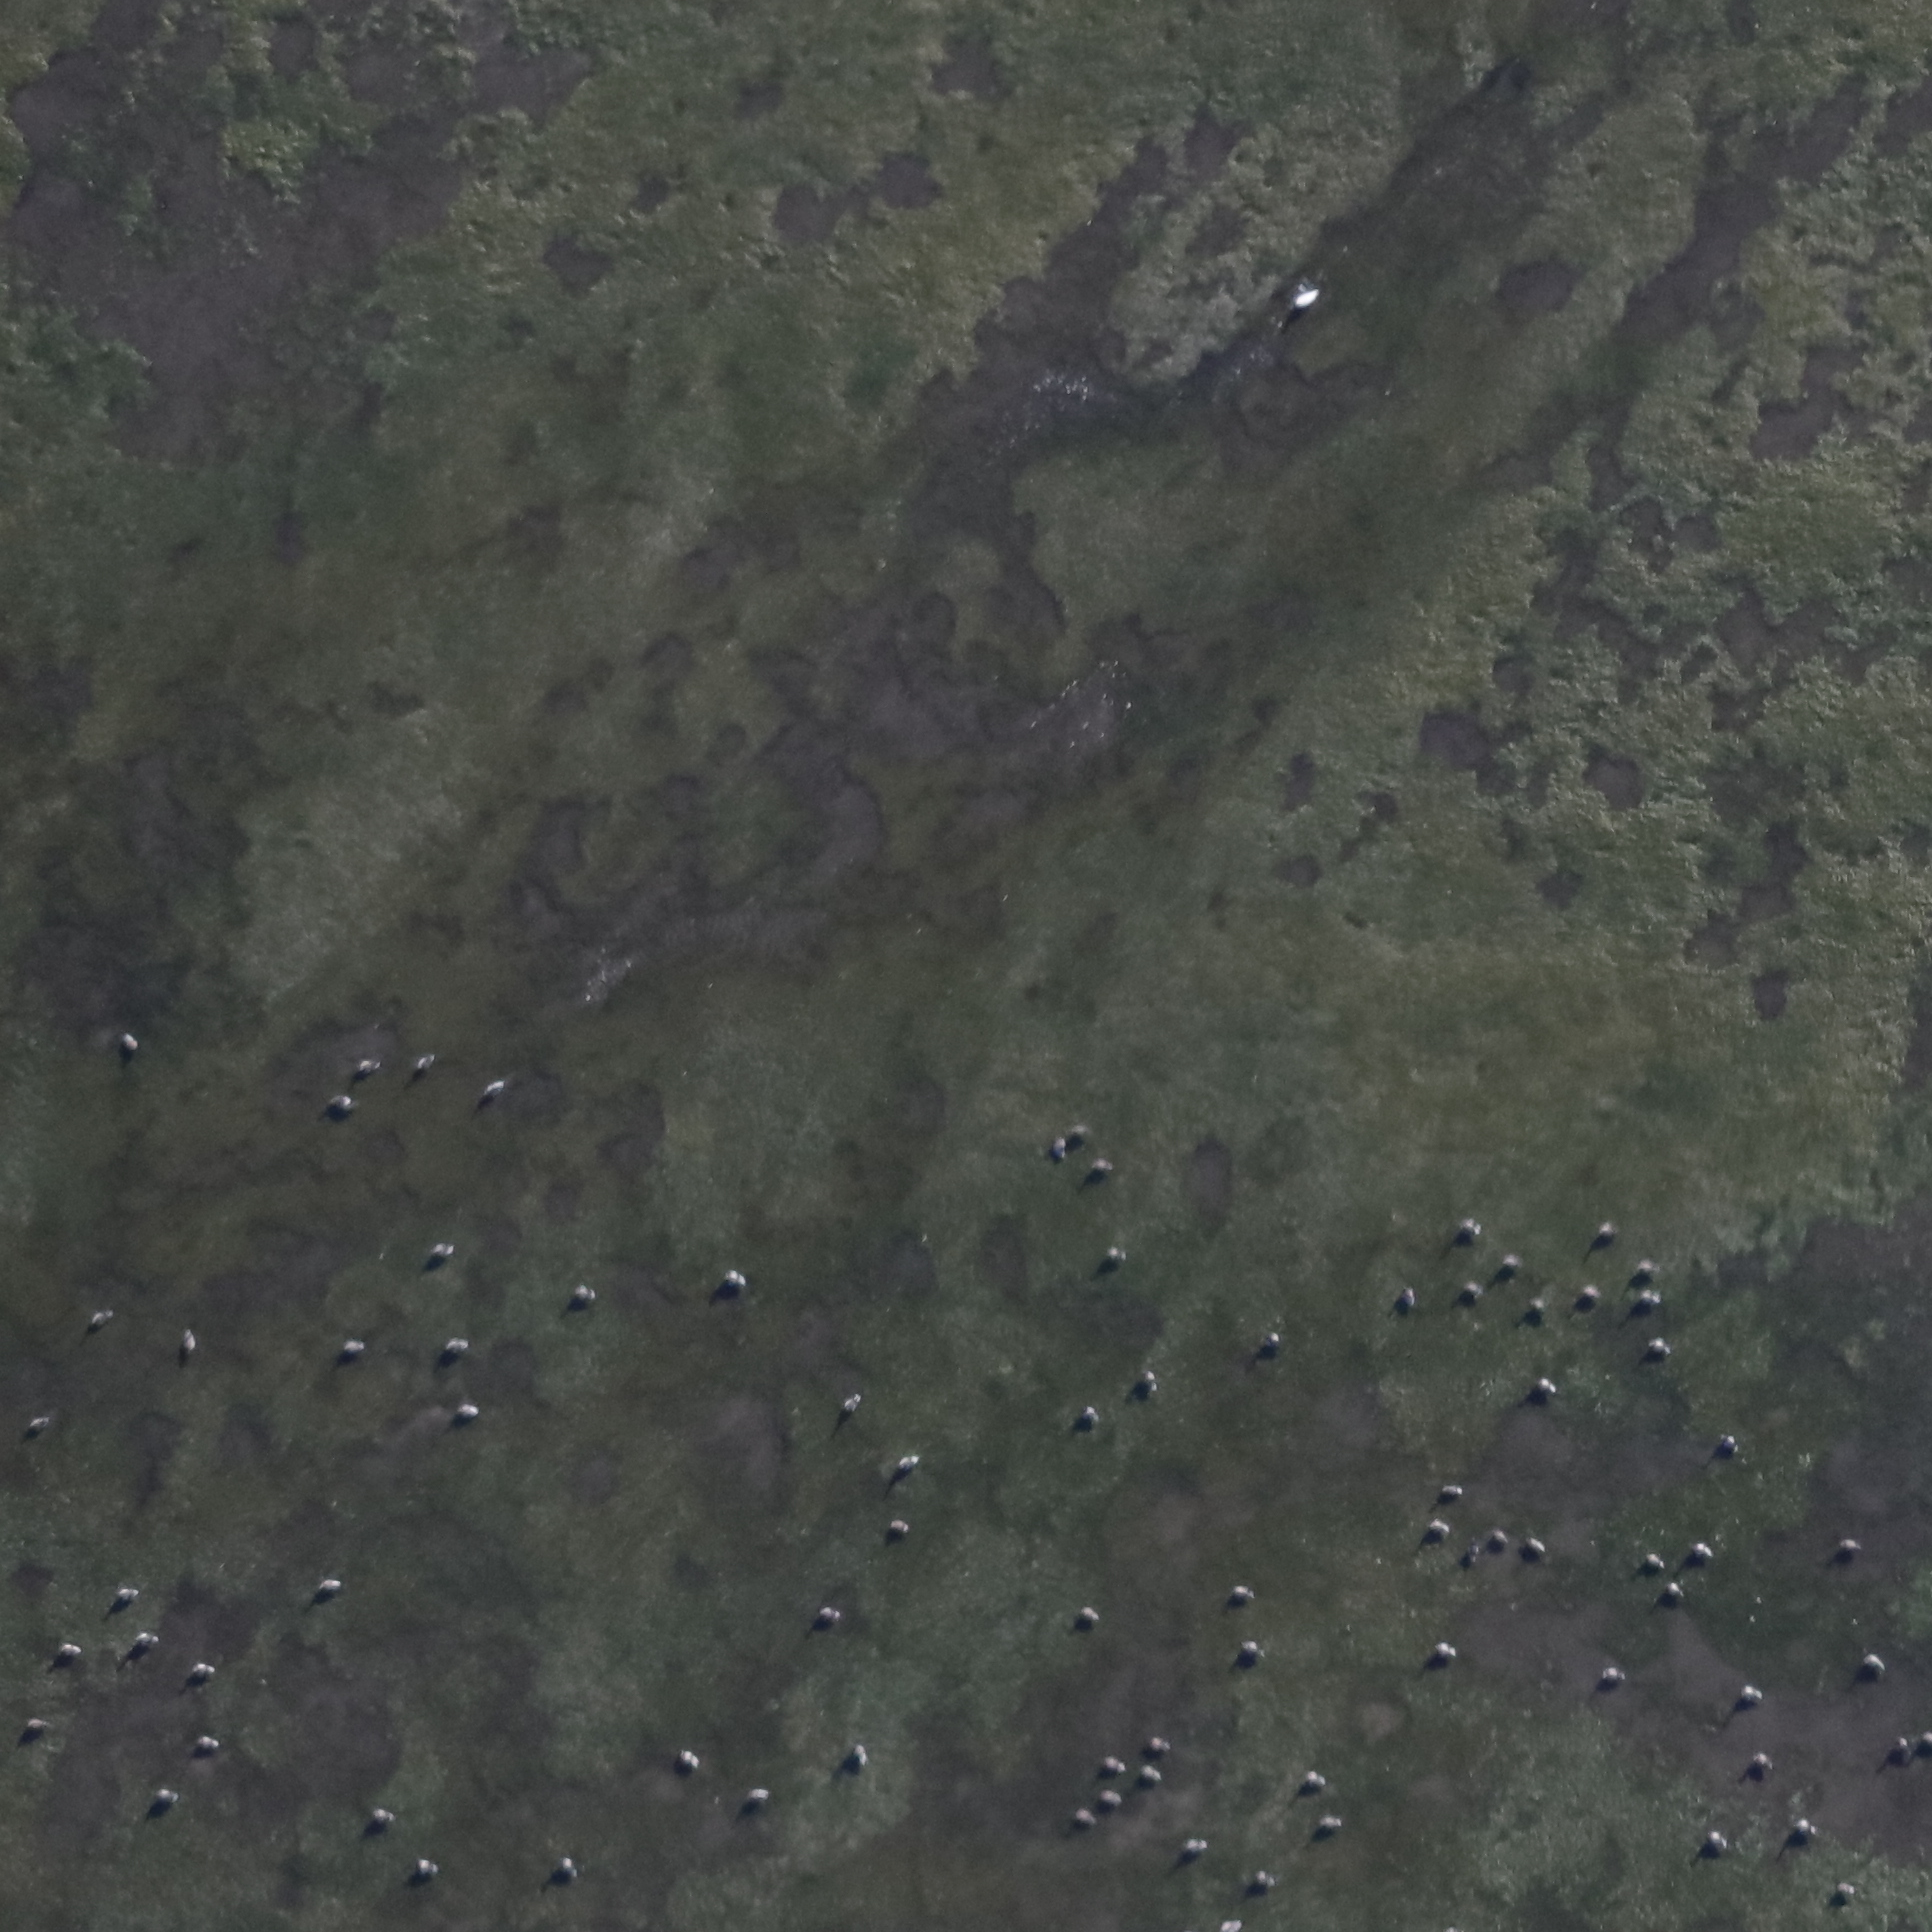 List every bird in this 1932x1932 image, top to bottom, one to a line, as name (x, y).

gull (1306, 302)
brant (129, 1042)
brant (424, 1063)
brant (368, 1066)
brant (495, 1089)
brant (342, 1102)
brant (1081, 1130)
brant (1060, 1148)
brant (1106, 1167)
brant (1470, 1226)
brant (1608, 1230)
brant (442, 1250)
brant (1115, 1262)
brant (1650, 1263)
brant (1510, 1267)
brant (735, 1279)
brant (584, 1292)
brant (1477, 1292)
brant (1409, 1297)
brant (1589, 1300)
brant (1649, 1300)
brant (1540, 1308)
brant (100, 1320)
brant (1272, 1339)
brant (187, 1343)
brant (354, 1346)
brant (458, 1346)
brant (1658, 1346)
brant (1148, 1383)
brant (1548, 1388)
brant (850, 1405)
brant (466, 1410)
brant (1090, 1421)
brant (39, 1424)
brant (1730, 1444)
brant (908, 1465)
brant (1452, 1493)
brant (898, 1527)
brant (1442, 1527)
brant (1504, 1539)
brant (1852, 1545)
brant (1534, 1547)
brant (1701, 1551)
brant (1473, 1553)
brant (1654, 1562)
brant (329, 1585)
brant (1675, 1590)
brant (1241, 1593)
brant (127, 1594)
brant (1088, 1614)
brant (830, 1615)
brant (147, 1639)
brant (1253, 1649)
brant (70, 1650)
brant (1445, 1651)
brant (1875, 1663)
brant (206, 1671)
brant (1612, 1675)
brant (1750, 1694)
brant (37, 1727)
brant (1906, 1741)
brant (1930, 1742)
brant (208, 1744)
brant (1155, 1747)
brant (860, 1755)
brant (688, 1759)
brant (1764, 1761)
brant (1116, 1765)
brant (1151, 1771)
brant (1316, 1780)
brant (168, 1794)
brant (759, 1795)
brant (1113, 1800)
brant (384, 1817)
brant (1086, 1820)
brant (1329, 1822)
brant (1805, 1828)
brant (1719, 1842)
brant (1194, 1846)
brant (427, 1868)
brant (568, 1868)
brant (1265, 1879)
brant (1843, 1890)
brant (1228, 1927)